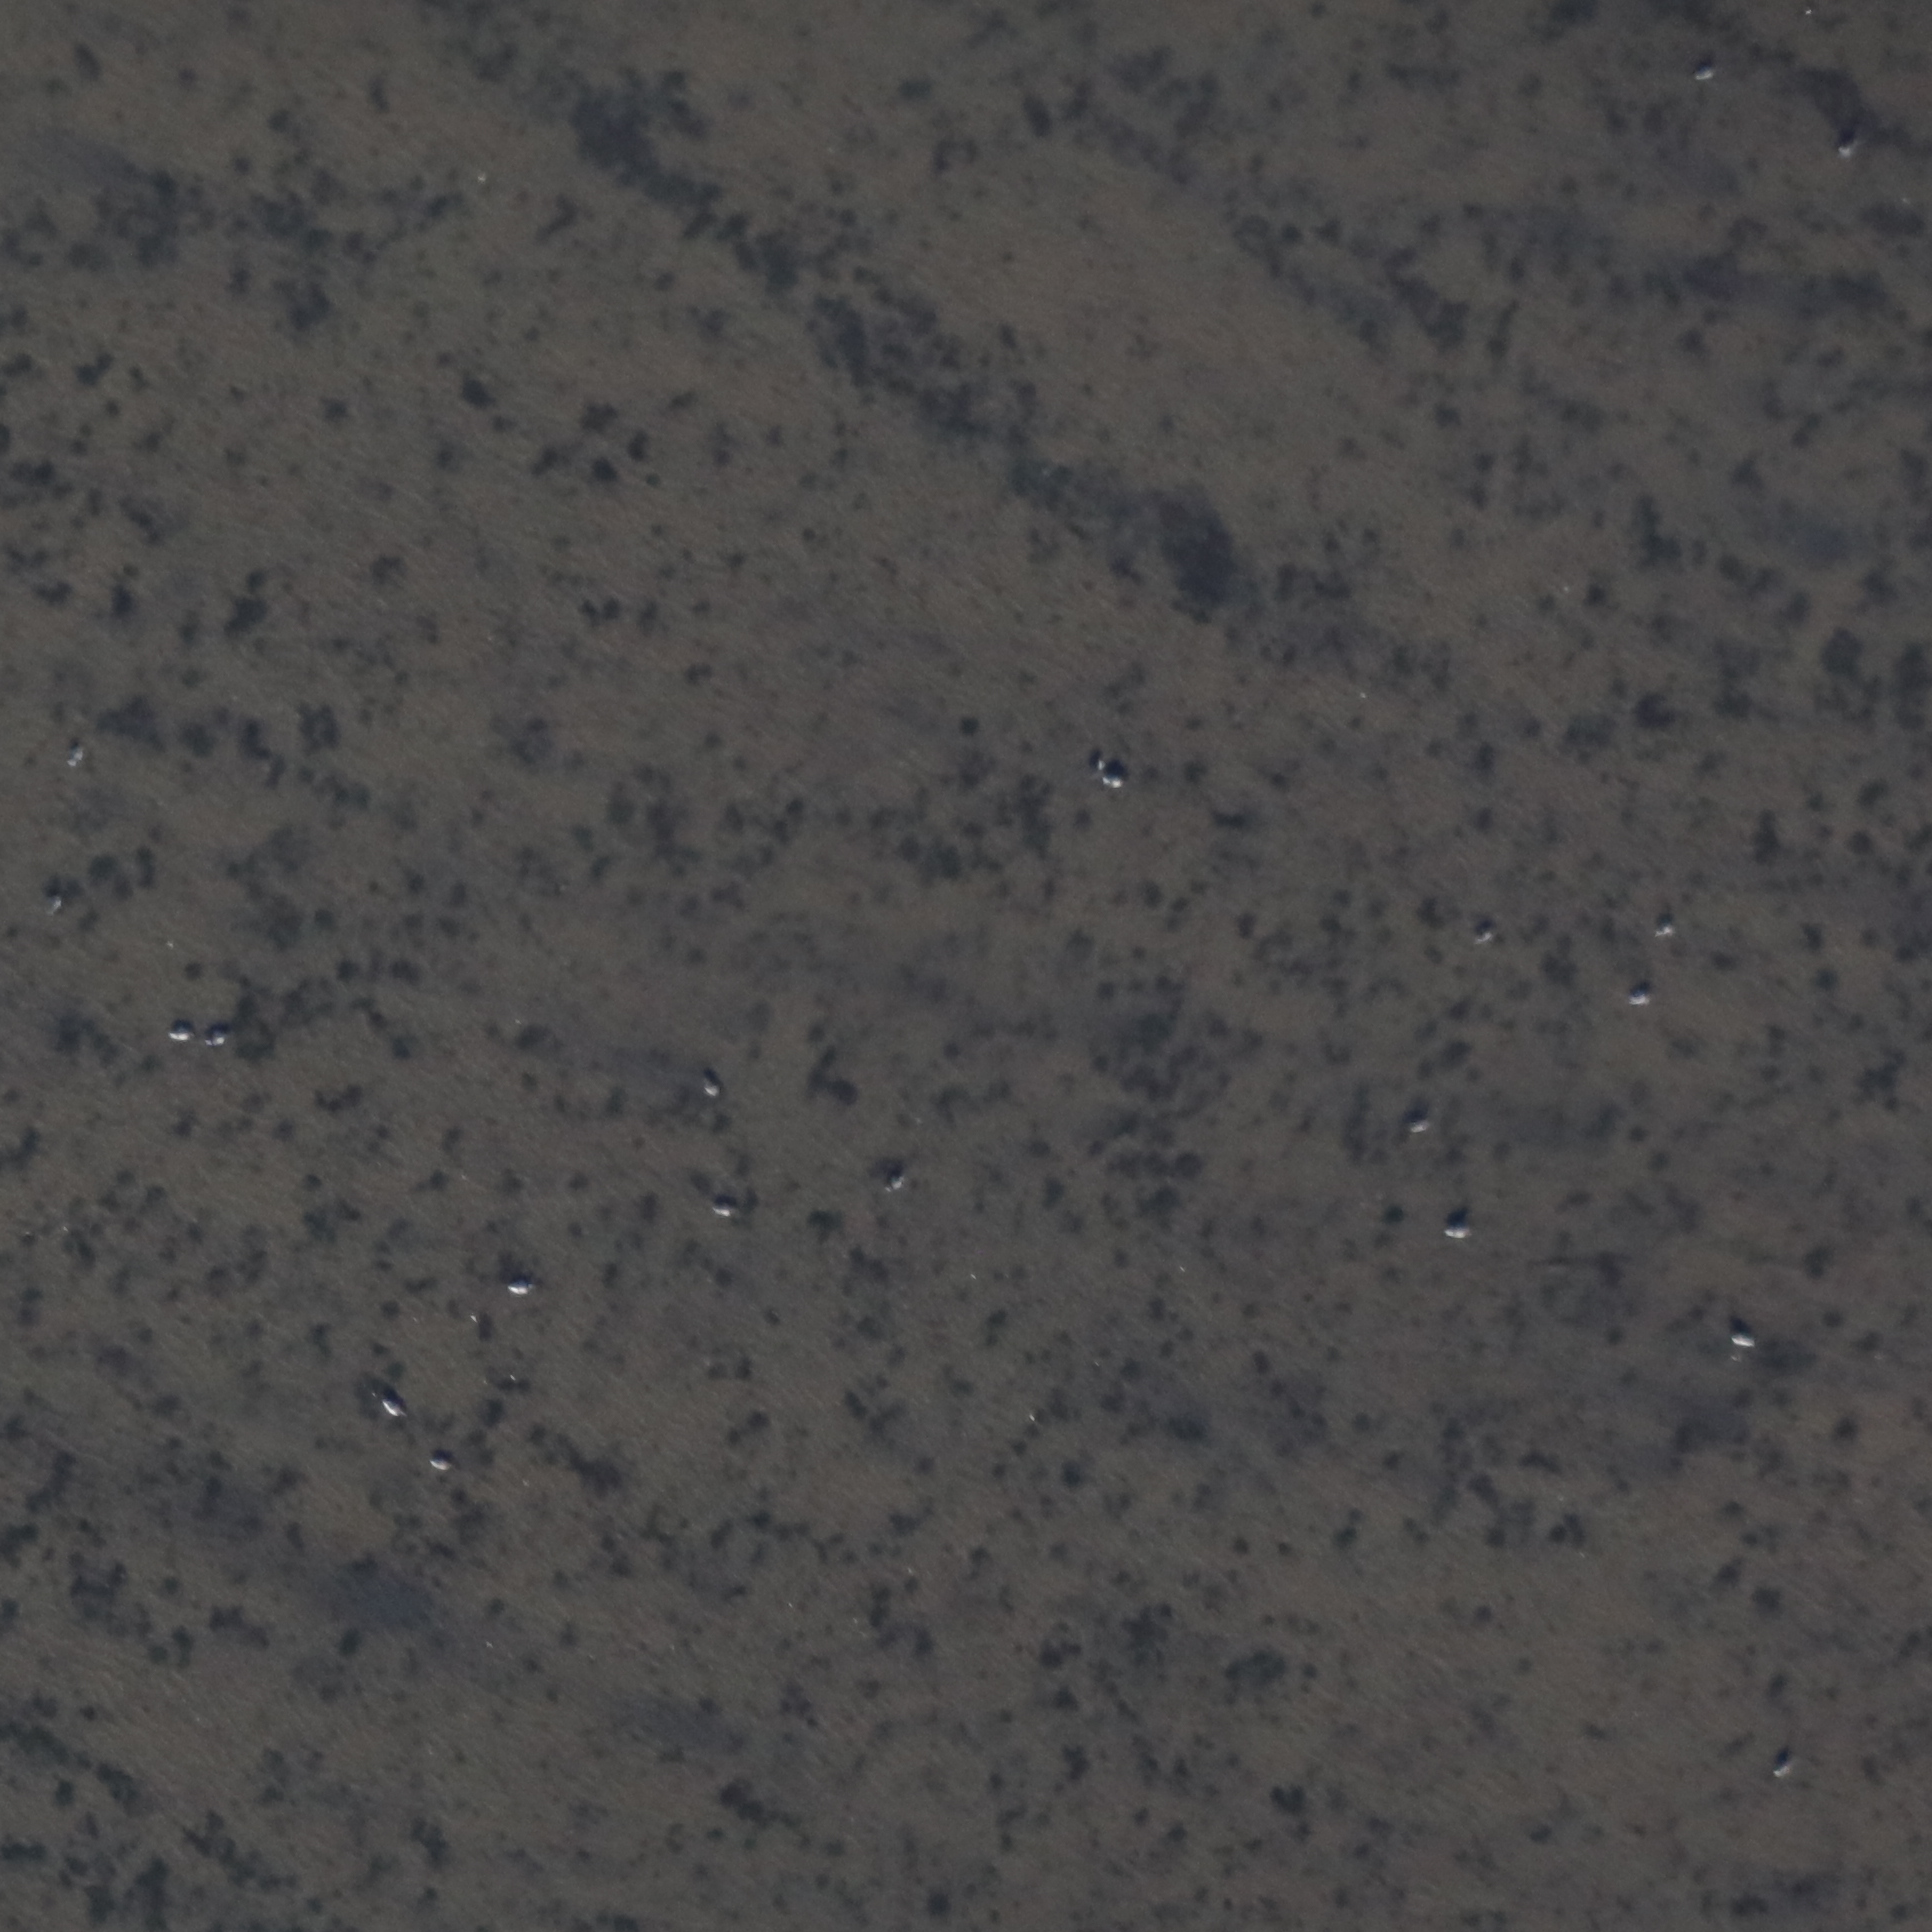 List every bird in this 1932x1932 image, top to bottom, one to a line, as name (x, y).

brant (1706, 72)
brant (1845, 149)
brant (77, 755)
brant (1096, 764)
brant (1114, 783)
brant (53, 902)
brant (1666, 930)
brant (1490, 933)
brant (1639, 994)
brant (182, 1033)
brant (217, 1037)
brant (712, 1088)
brant (1417, 1126)
brant (895, 1181)
brant (725, 1209)
brant (1458, 1231)
brant (521, 1286)
brant (1743, 1339)
brant (395, 1408)
brant (442, 1464)
brant (1783, 1770)